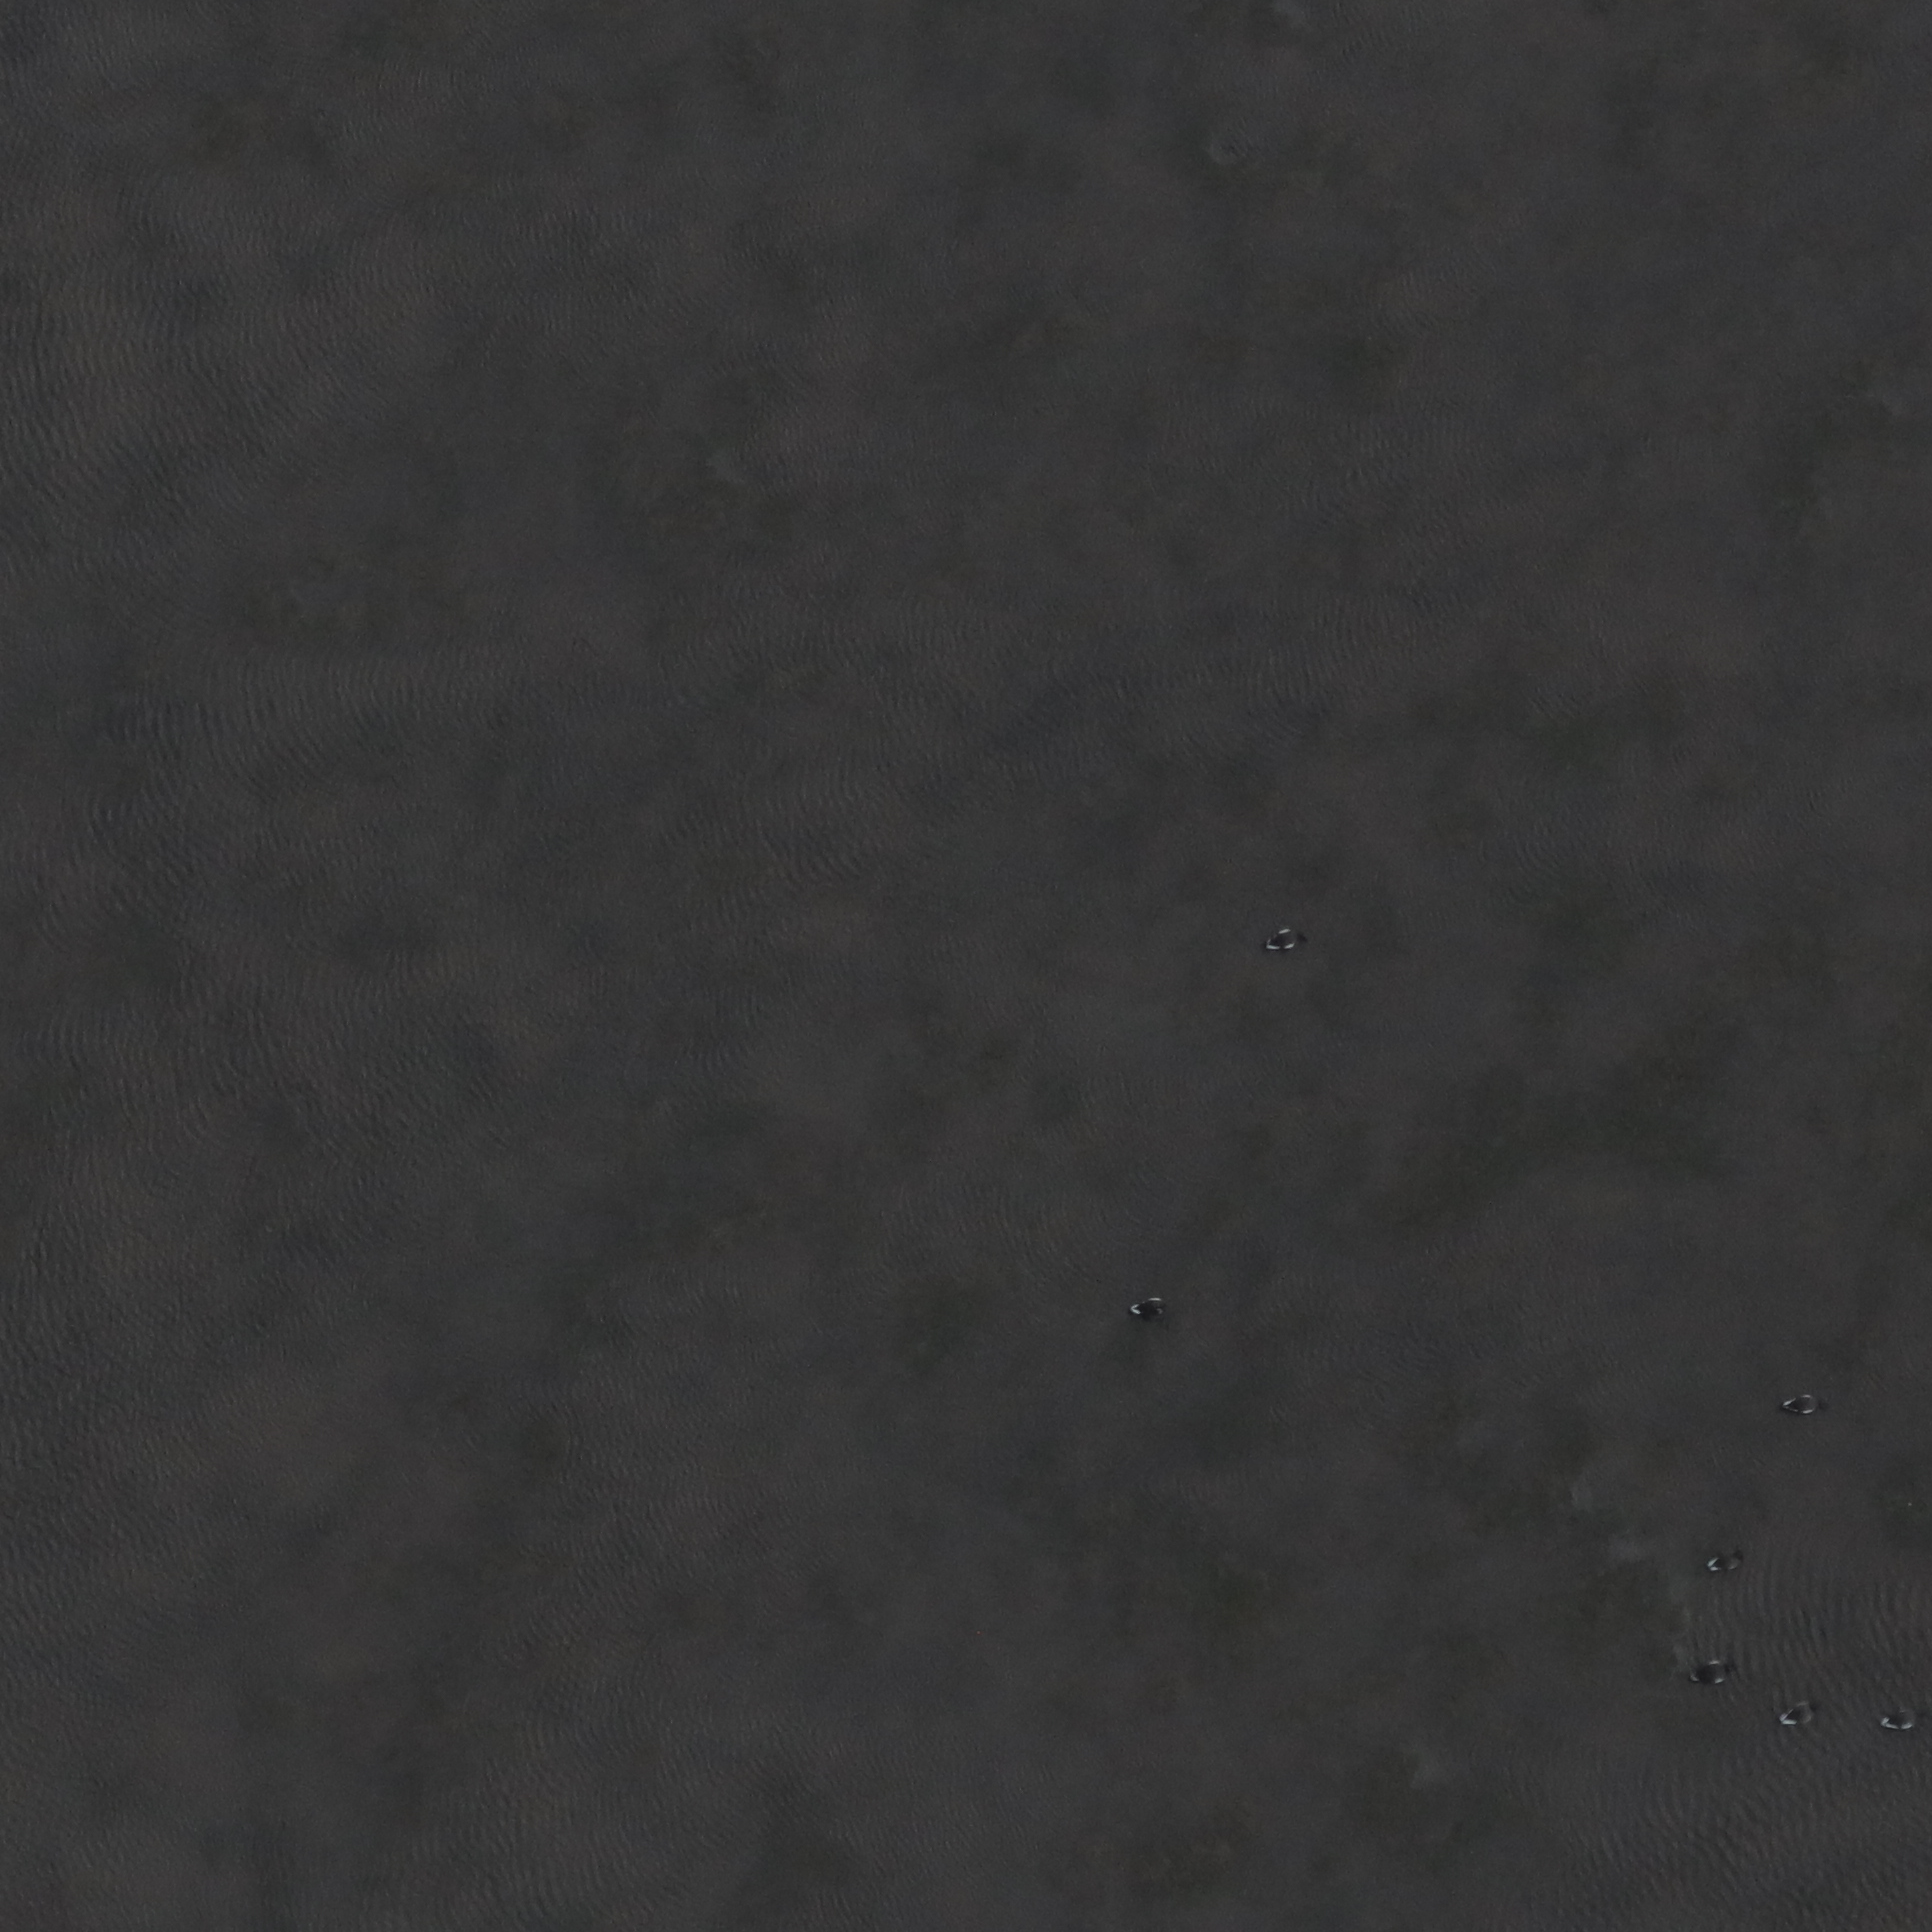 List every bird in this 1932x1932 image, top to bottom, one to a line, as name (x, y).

brant (1285, 938)
brant (1149, 1309)
brant (1805, 1403)
brant (1727, 1563)
brant (1714, 1669)
brant (1800, 1713)
brant (1899, 1722)